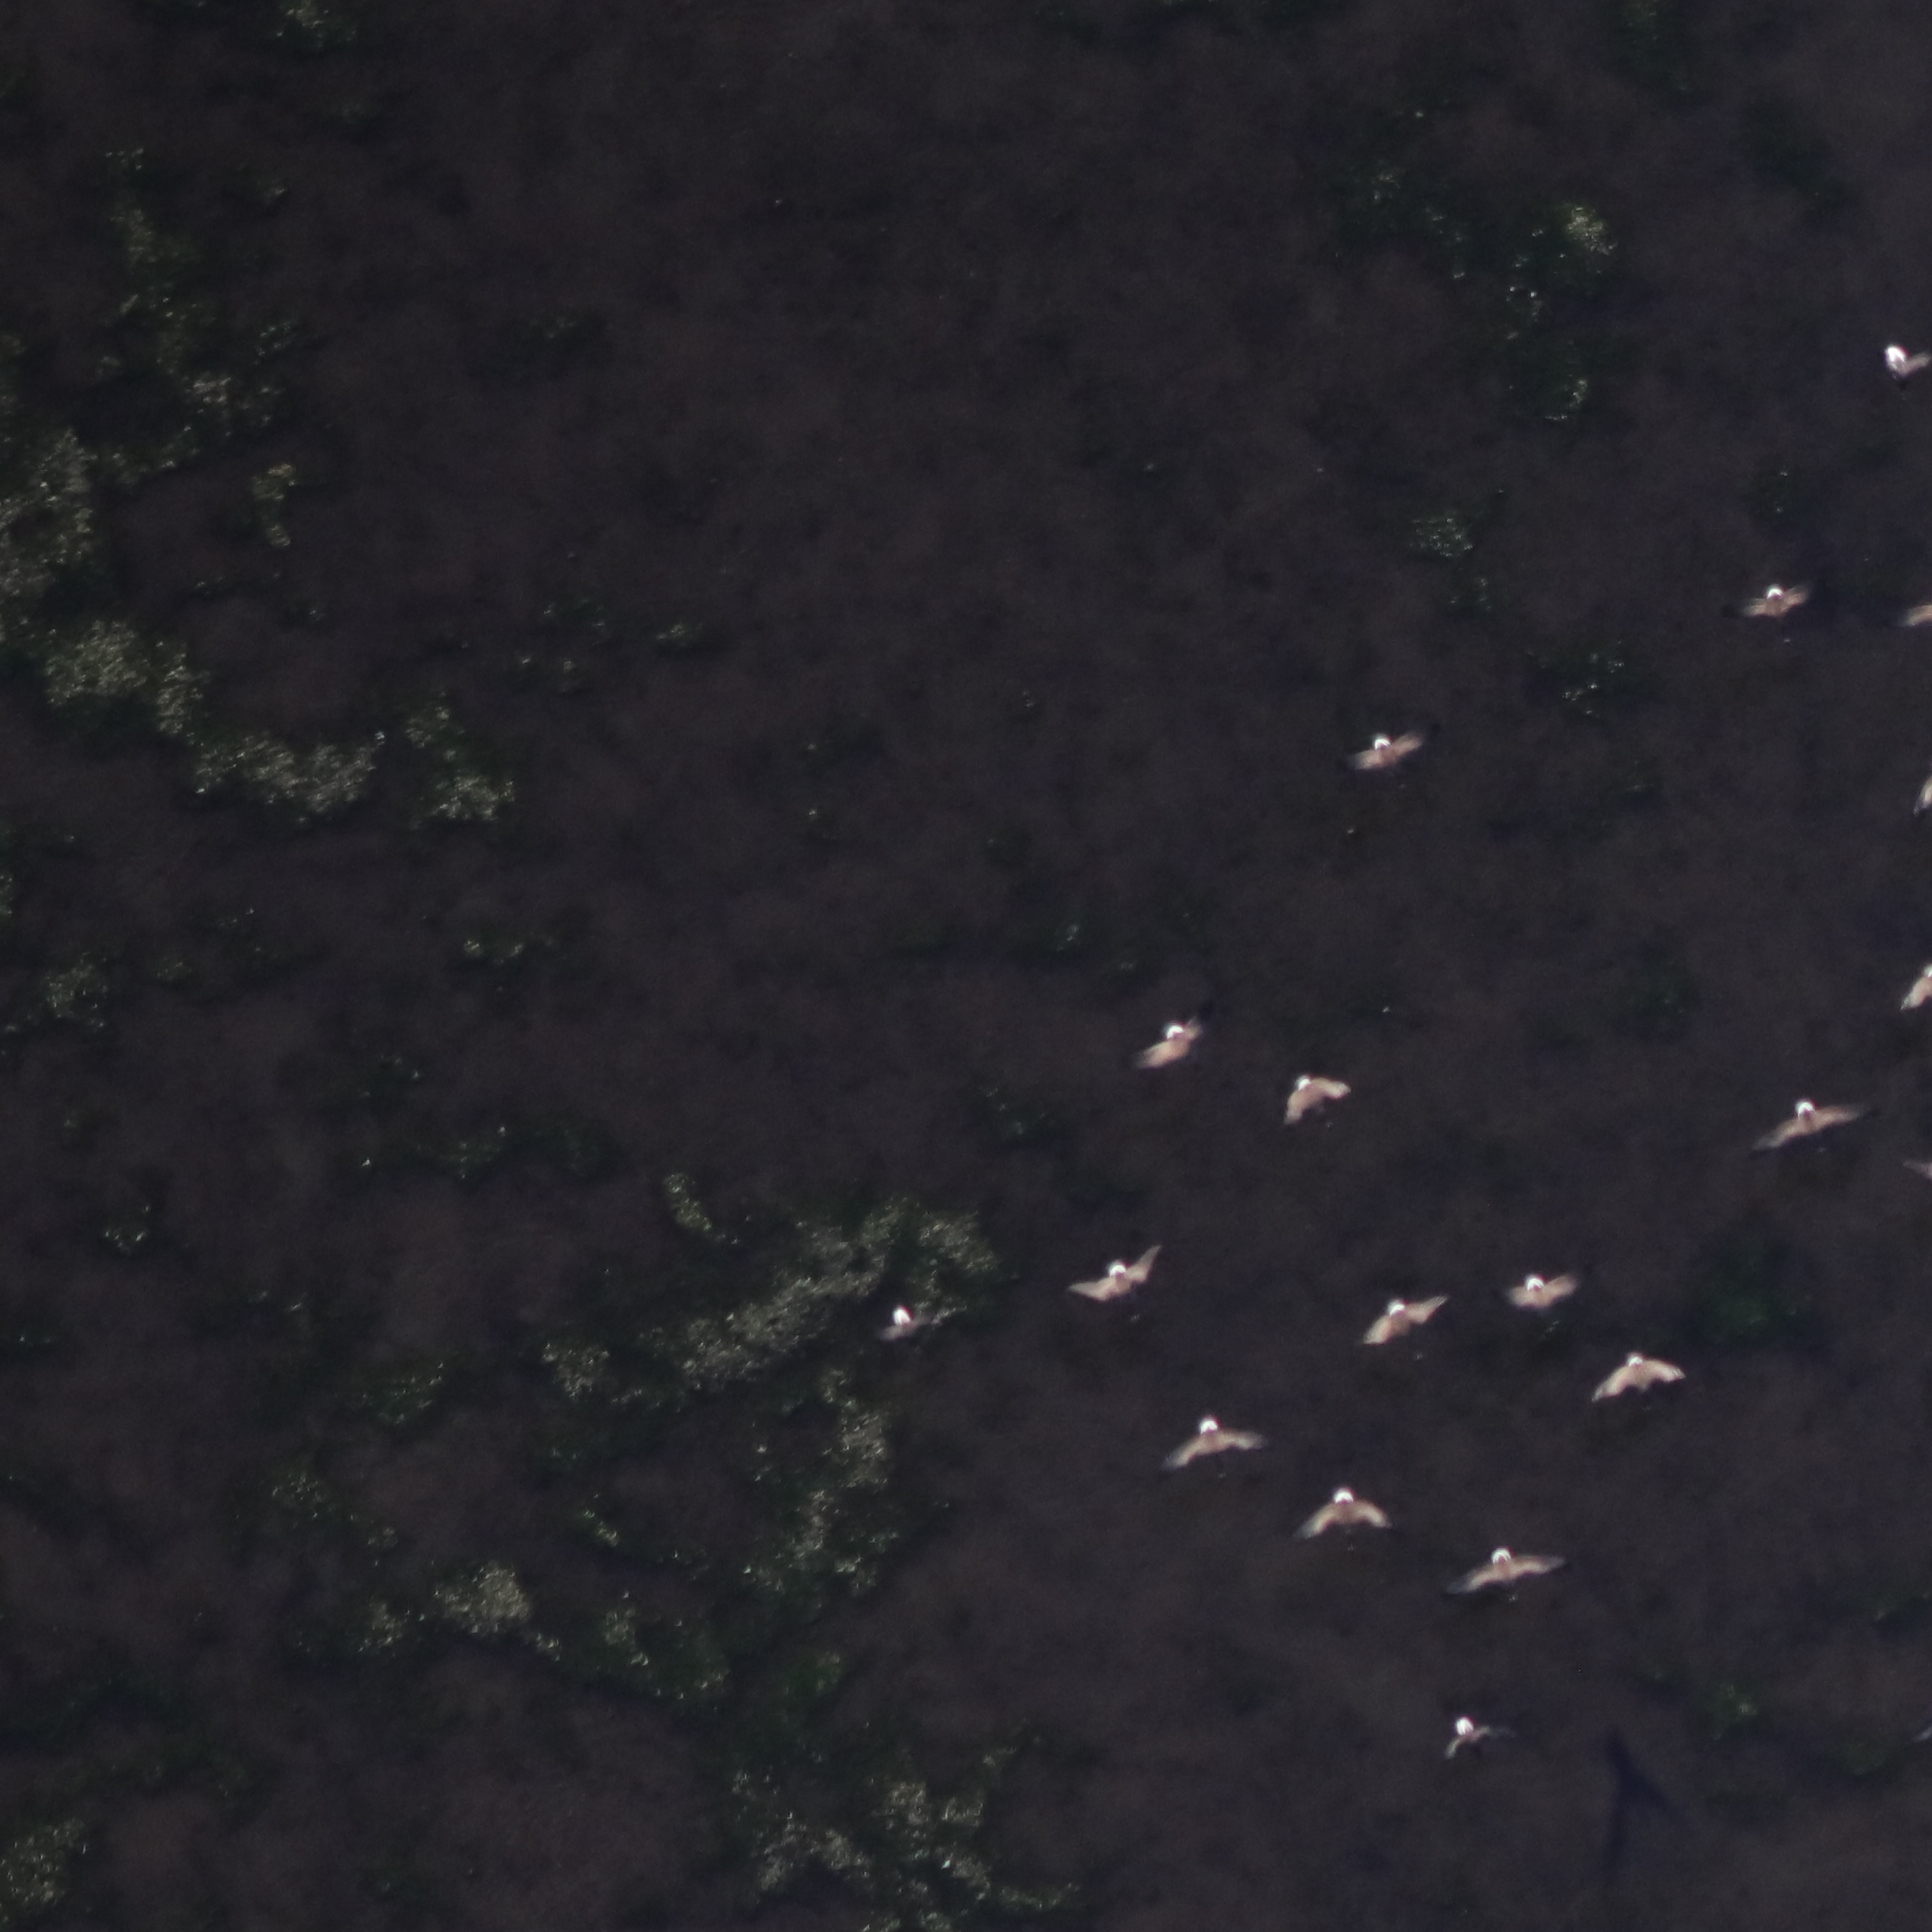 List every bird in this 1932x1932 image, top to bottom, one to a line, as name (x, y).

Canada goose (1903, 361)
Canada goose (1782, 602)
Canada goose (1382, 758)
Canada goose (1929, 971)
Canada goose (1176, 1036)
Canada goose (1313, 1088)
Canada goose (1808, 1106)
Canada goose (1123, 1274)
Canada goose (1544, 1292)
Canada goose (1401, 1308)
Canada goose (902, 1332)
Canada goose (1644, 1367)
Canada goose (1213, 1429)
Canada goose (1349, 1510)
Canada goose (1514, 1562)
Canada goose (1475, 1736)